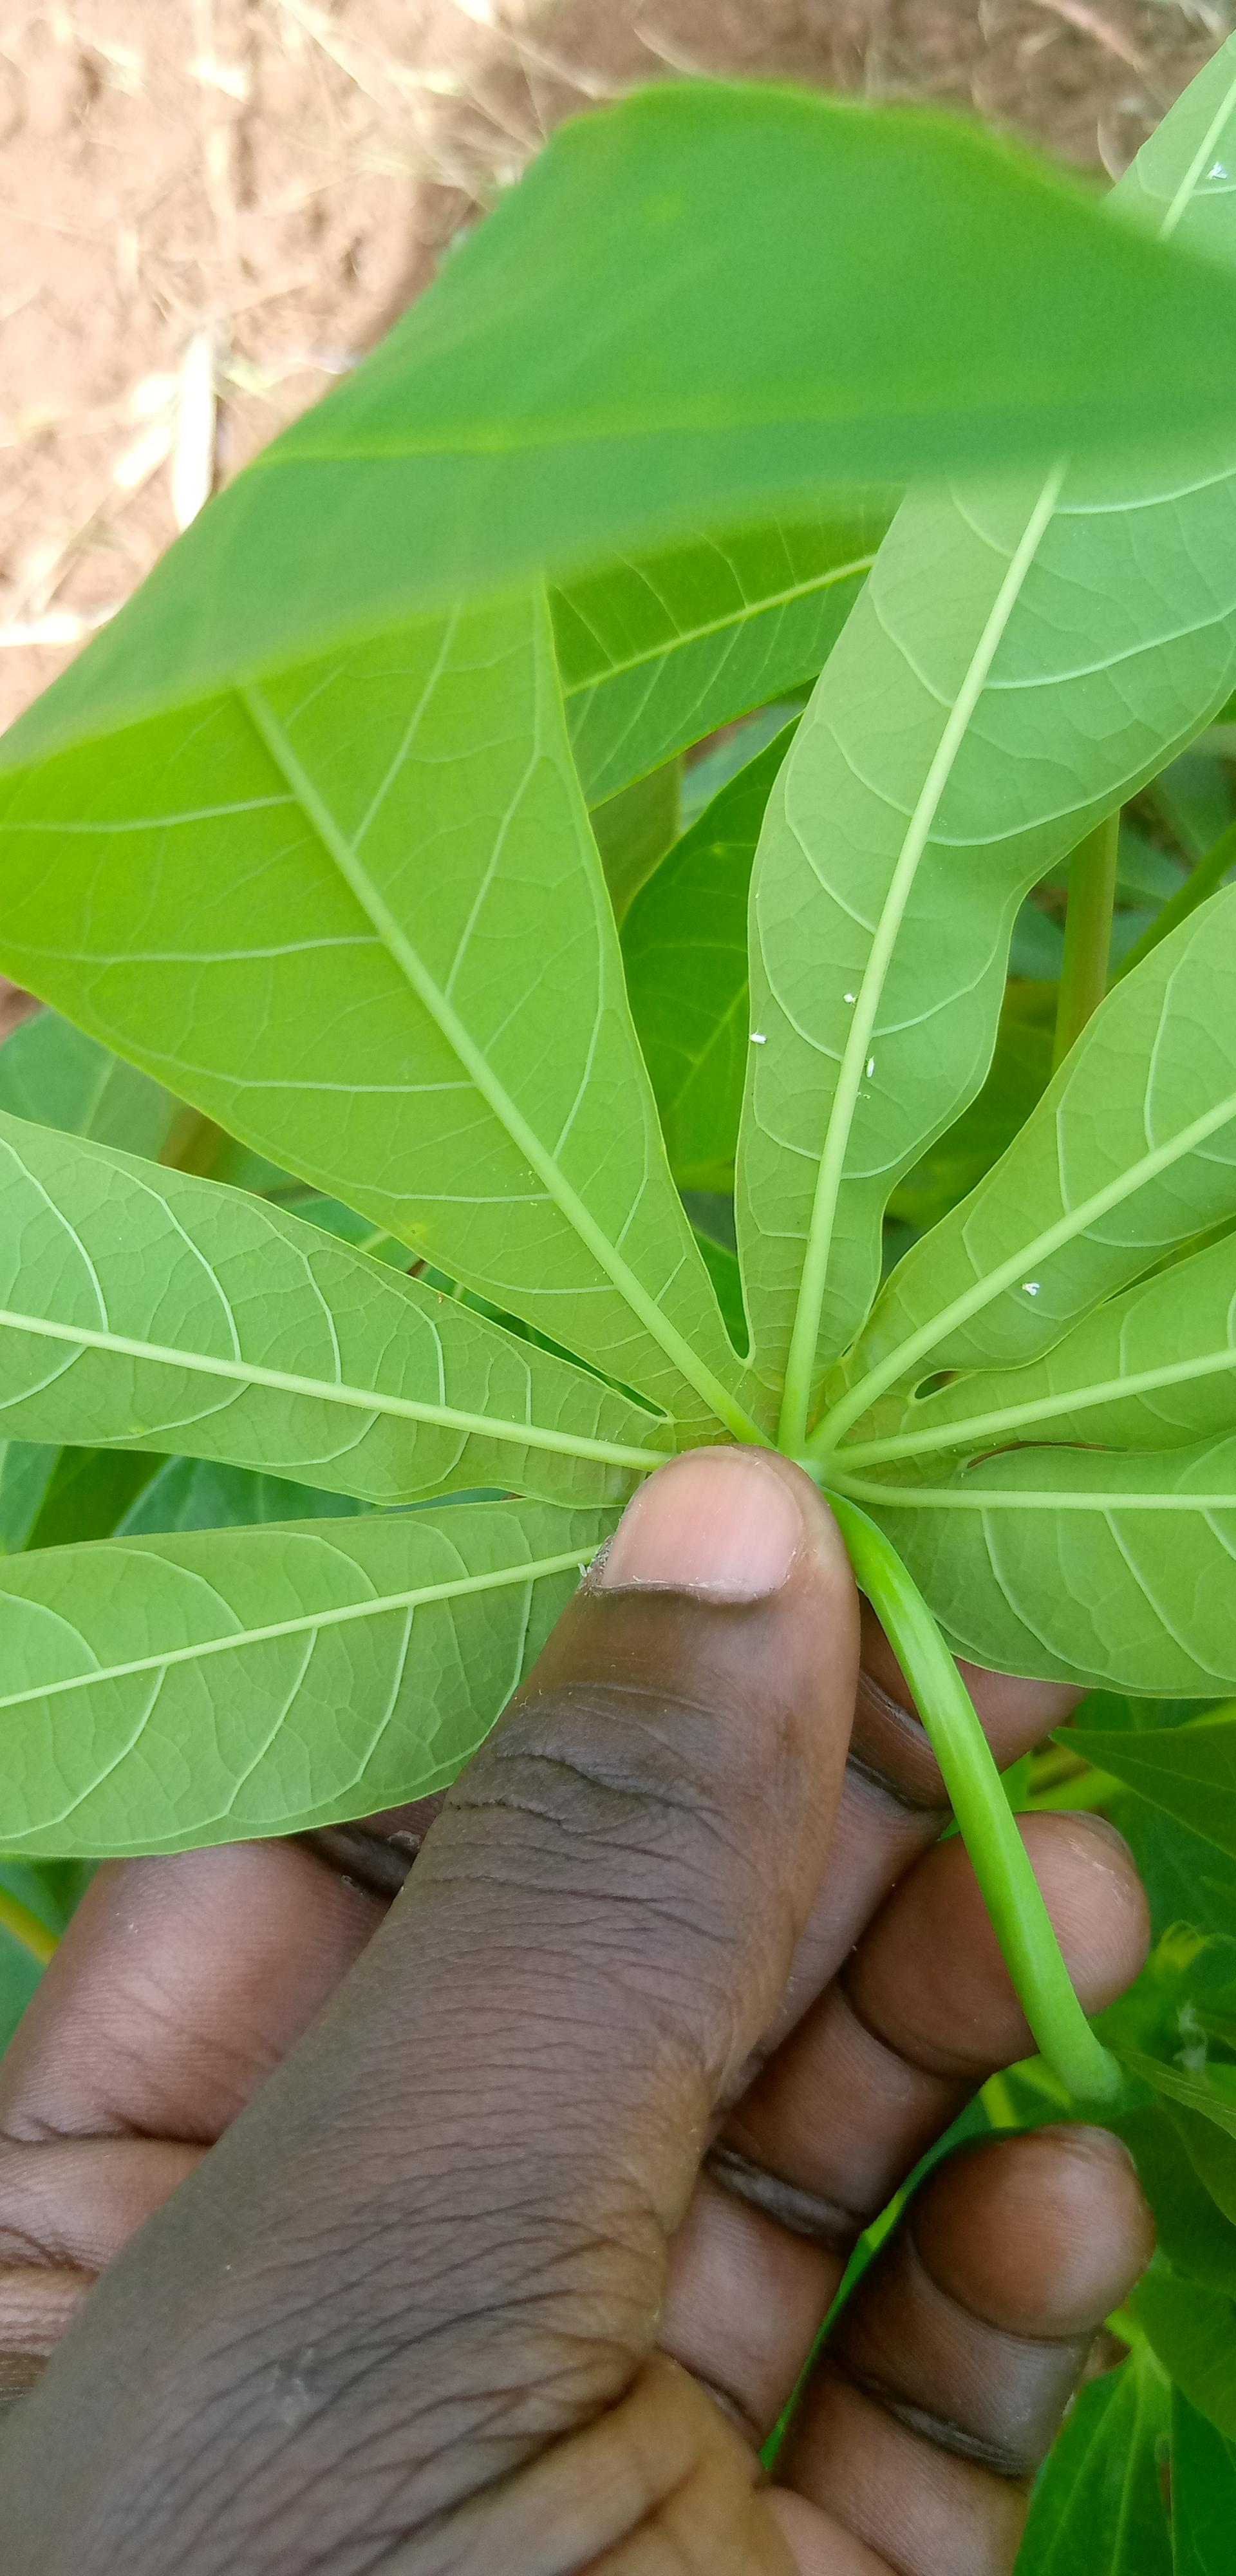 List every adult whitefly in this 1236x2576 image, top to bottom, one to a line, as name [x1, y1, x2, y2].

whitefly [1203, 158, 1231, 185]
whitefly [841, 990, 858, 1005]
whitefly [747, 1030, 770, 1046]
whitefly [863, 1054, 876, 1080]
whitefly [1020, 1278, 1042, 1298]